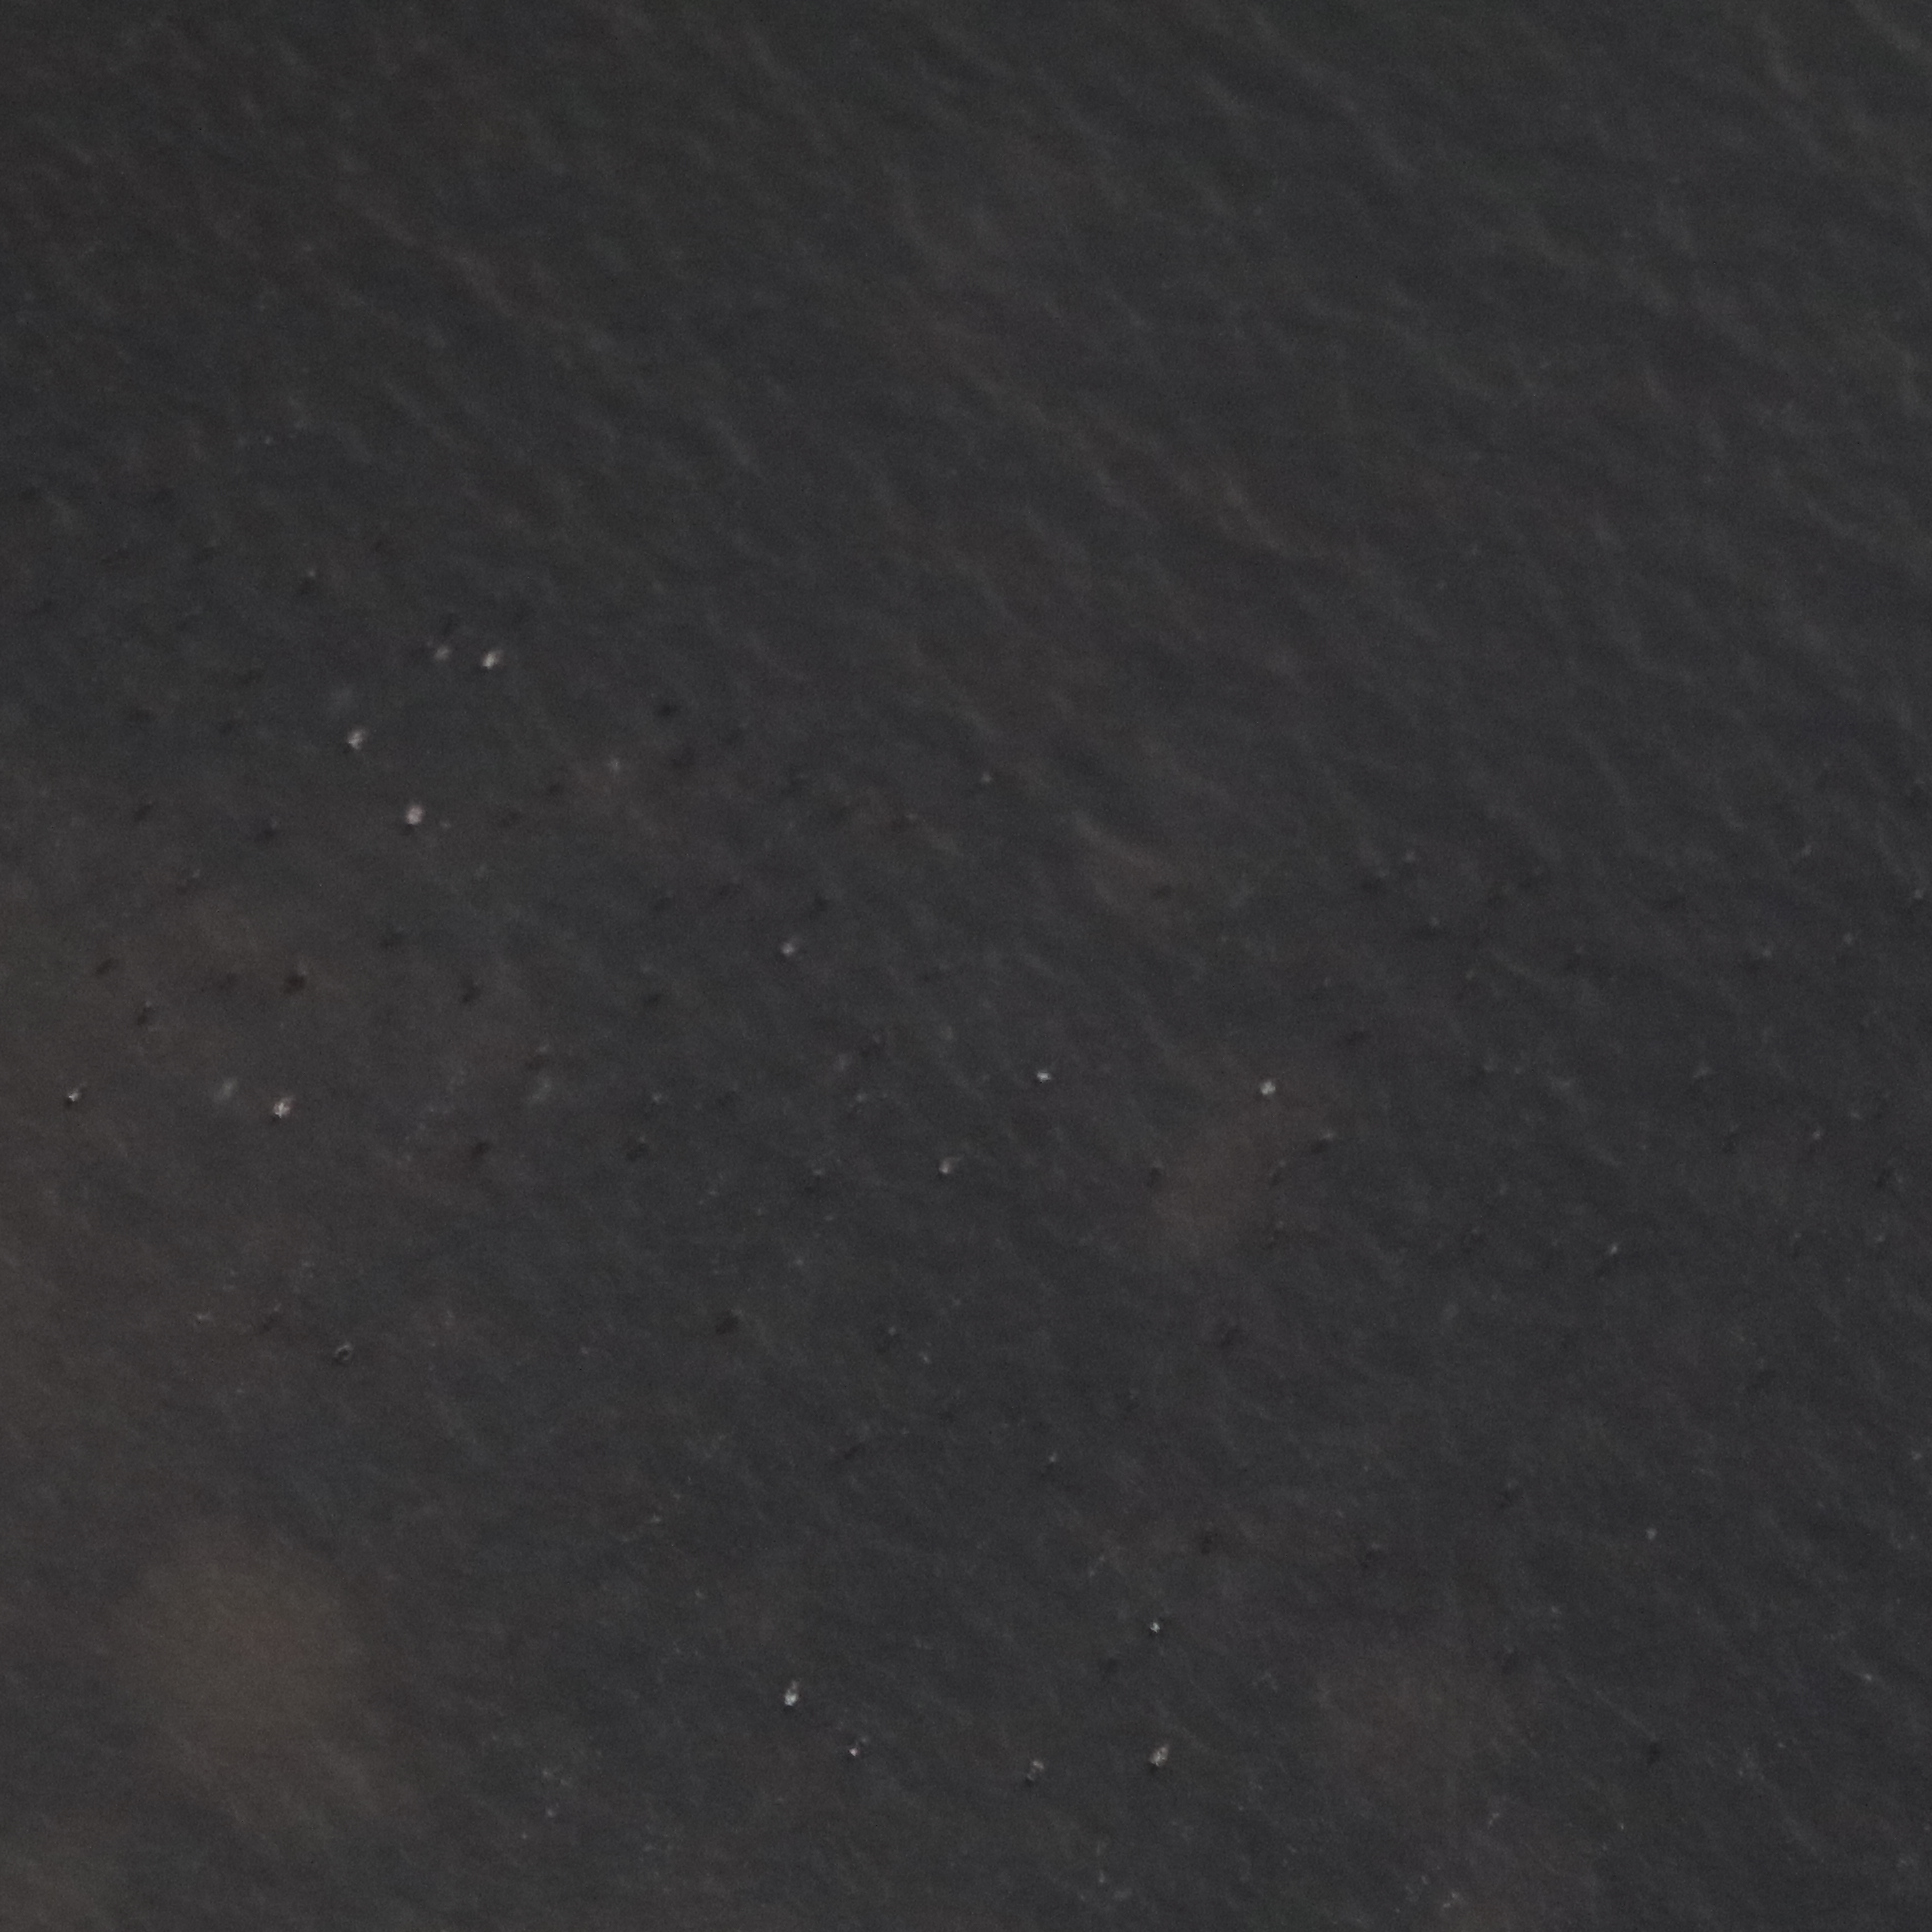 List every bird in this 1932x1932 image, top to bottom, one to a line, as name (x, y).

other bird (169, 489)
other bird (27, 490)
other bird (382, 539)
other bird (205, 548)
other bird (116, 550)
other bird (311, 579)
other bird (44, 603)
other bird (191, 615)
other bird (452, 621)
other bird (424, 649)
other bird (486, 661)
other bird (257, 666)
other bird (145, 706)
other bird (669, 709)
other bird (233, 717)
other bird (733, 730)
other bird (356, 739)
other bird (689, 759)
other bird (786, 776)
other bird (553, 781)
other bird (982, 781)
other bird (849, 805)
other bird (145, 807)
other bird (414, 815)
other bird (515, 817)
other bird (914, 822)
other bird (264, 831)
other bird (1411, 857)
other bird (1800, 857)
other bird (188, 874)
other bird (1537, 876)
other bird (1381, 883)
other bird (731, 886)
other bird (1158, 889)
other bird (1914, 892)
other bird (1493, 894)
other bird (819, 898)
other bird (1671, 898)
other bird (667, 899)
other bird (1431, 922)
other bird (396, 934)
other bird (786, 946)
other bird (1845, 950)
other bird (1572, 957)
other bird (1758, 957)
other bird (107, 966)
other bird (930, 973)
other bird (298, 976)
other bird (1470, 977)
other bird (230, 978)
other bird (1320, 987)
other bird (464, 989)
other bird (647, 993)
other bird (143, 1010)
other bird (1863, 1024)
other bird (1357, 1037)
other bird (866, 1048)
other bird (541, 1060)
other bird (1048, 1077)
other bird (1696, 1077)
other bird (1267, 1084)
other bird (70, 1096)
other bird (732, 1098)
other bird (1885, 1101)
other bird (655, 1103)
other bird (284, 1108)
other bird (853, 1108)
other bird (1729, 1132)
other bird (1813, 1139)
other bird (1324, 1143)
other bird (481, 1145)
other bird (633, 1158)
other bird (948, 1162)
other bird (1153, 1167)
other bird (1274, 1170)
other bird (1884, 1172)
other bird (809, 1180)
other bird (1279, 1231)
other bird (1800, 1238)
other bird (1466, 1239)
other bird (1551, 1258)
other bird (1610, 1262)
other bird (728, 1321)
other bird (271, 1322)
other bird (1229, 1331)
other bird (884, 1340)
other bird (347, 1356)
other bird (1757, 1372)
other bird (1126, 1406)
other bird (949, 1407)
other bird (850, 1451)
other bird (1052, 1462)
other bird (1515, 1485)
other bird (1206, 1538)
other bird (1368, 1556)
other bird (1157, 1624)
other bird (1511, 1653)
other bird (1109, 1661)
other bird (792, 1692)
other bird (858, 1743)
other bird (1653, 1746)
other bird (1161, 1758)
other bird (1032, 1769)